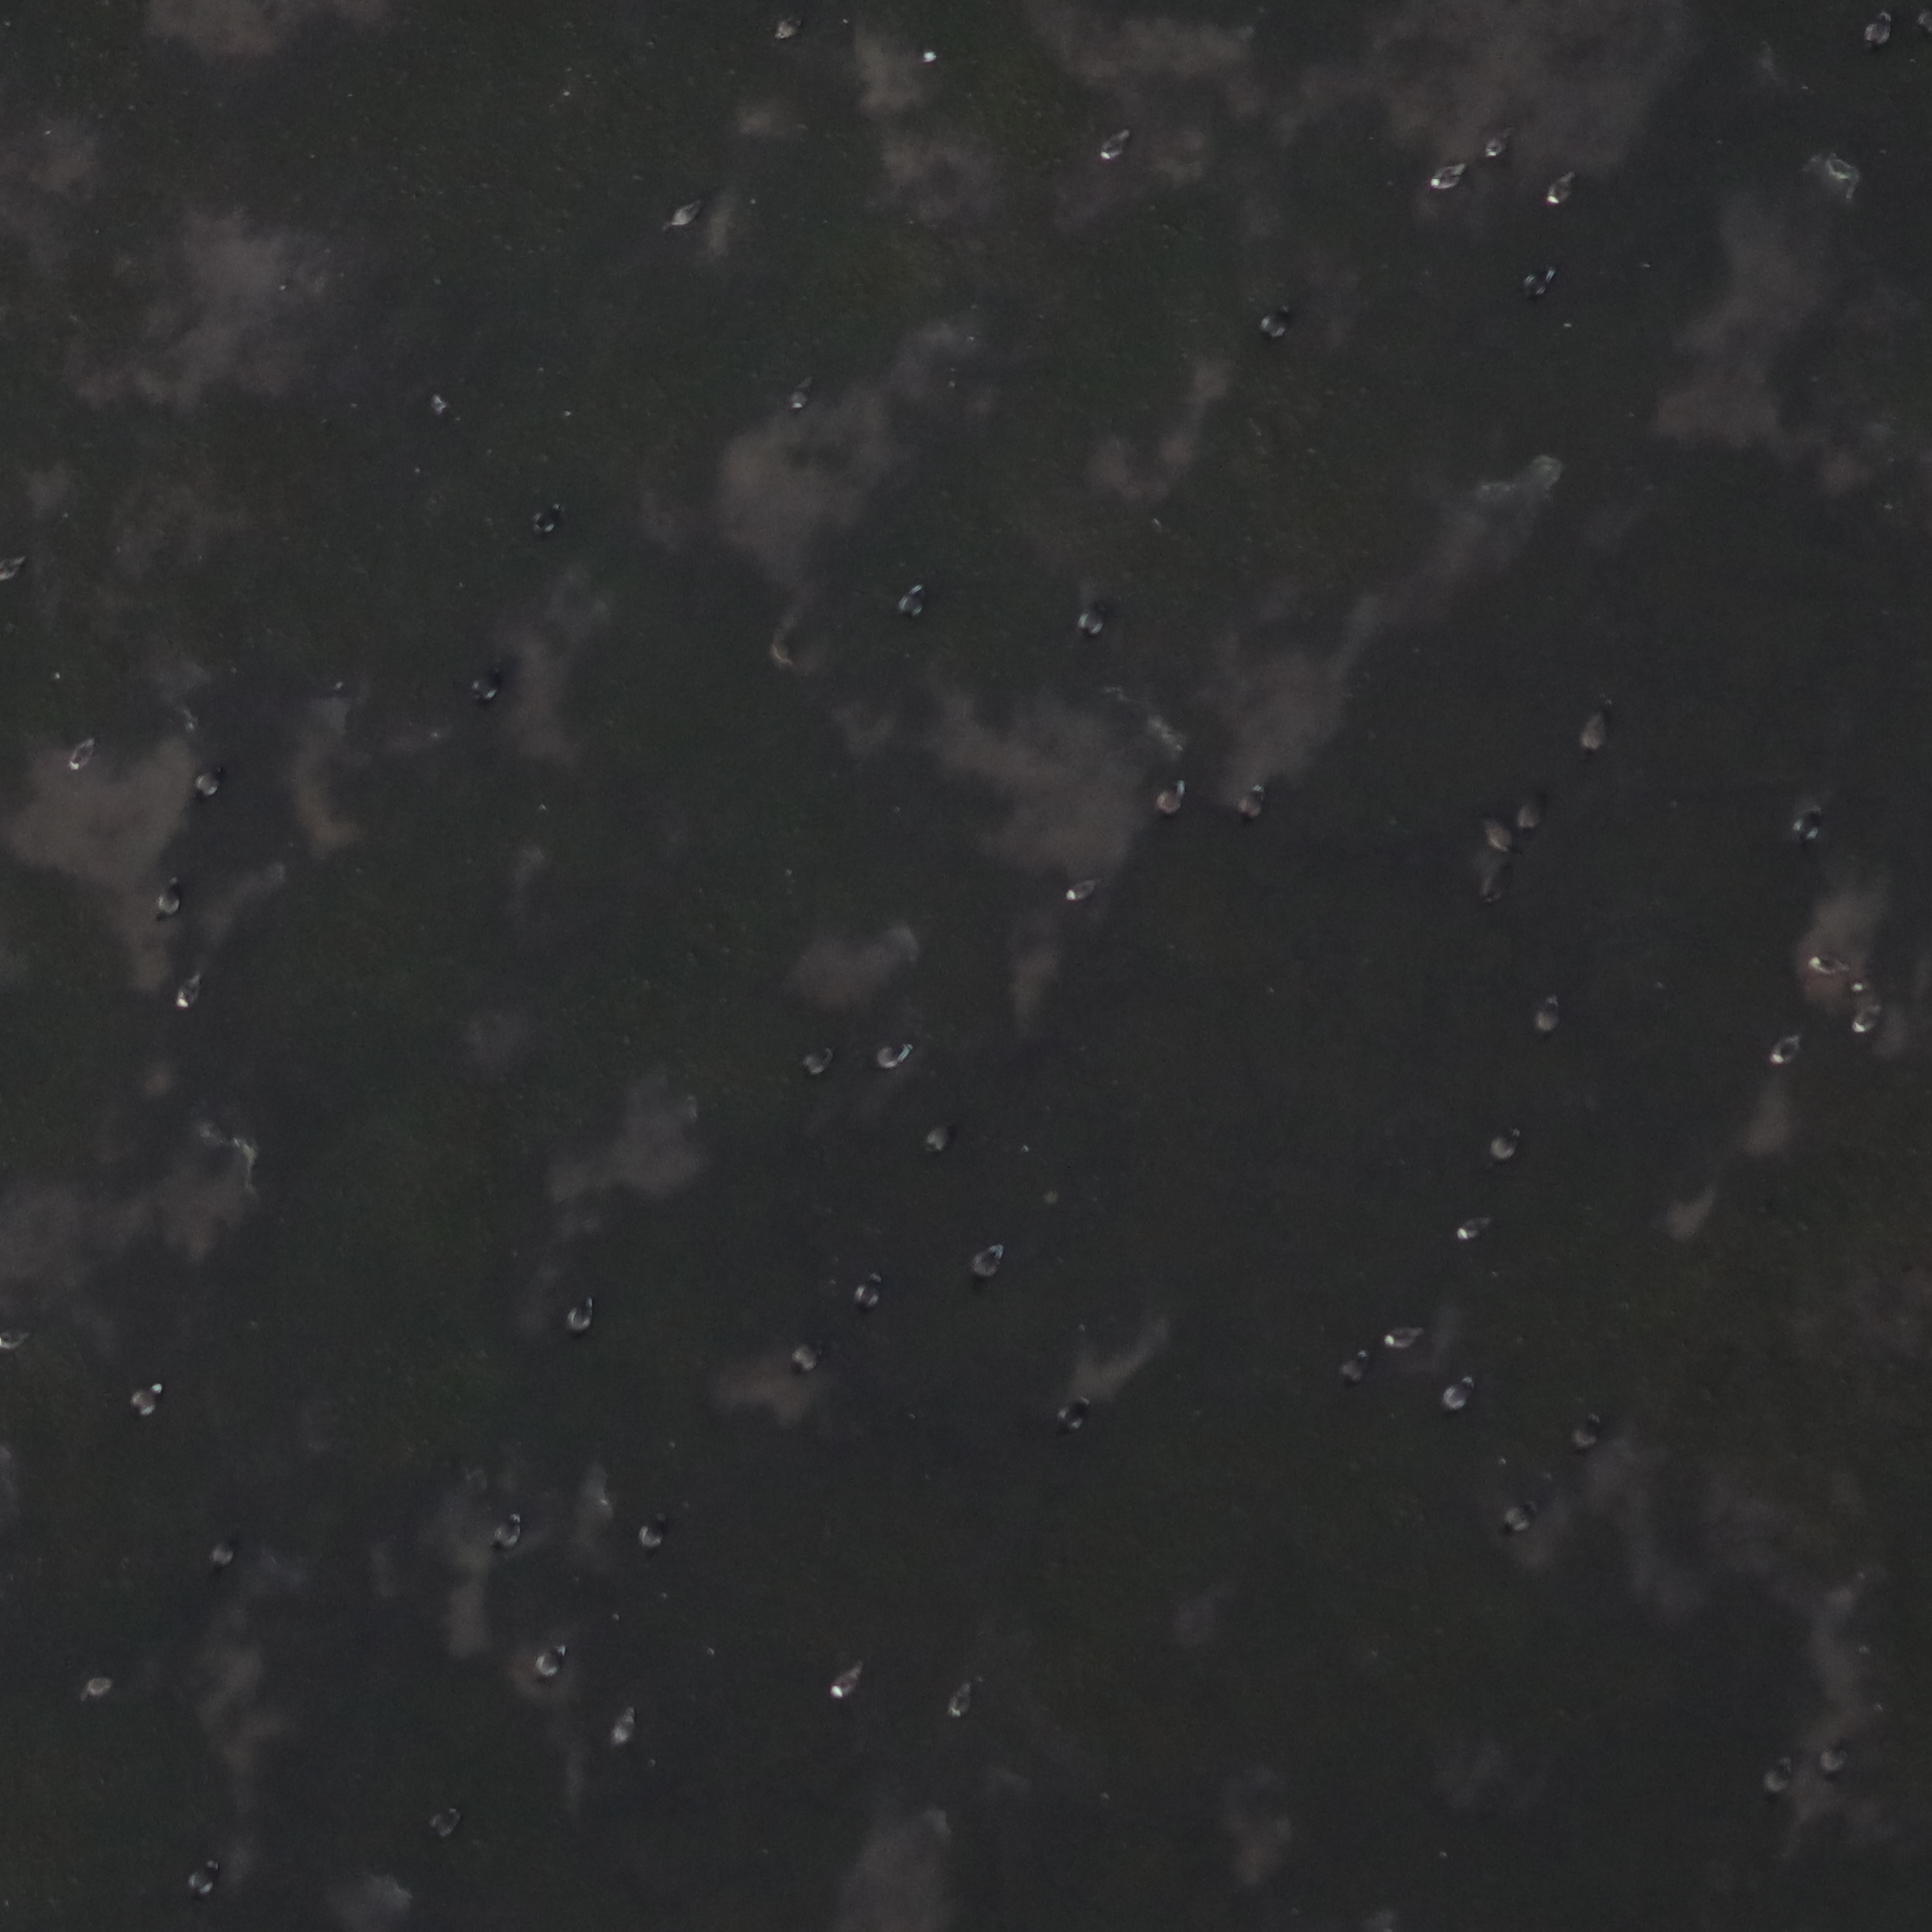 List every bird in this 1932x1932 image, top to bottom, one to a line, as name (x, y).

brant (1929, 20)
brant (793, 29)
brant (1876, 38)
brant (1496, 145)
brant (1109, 150)
brant (1440, 174)
brant (1561, 193)
brant (679, 215)
brant (1539, 285)
brant (1277, 325)
brant (803, 397)
brant (555, 529)
brant (6, 568)
brant (915, 601)
brant (1091, 621)
brant (489, 688)
brant (1596, 740)
brant (86, 746)
brant (207, 788)
brant (1262, 796)
brant (1169, 801)
brant (1525, 812)
brant (1808, 827)
brant (1502, 833)
brant (1086, 885)
brant (170, 904)
brant (1816, 957)
brant (189, 991)
brant (1548, 1018)
brant (1866, 1018)
brant (1780, 1040)
brant (895, 1051)
brant (824, 1063)
brant (941, 1140)
brant (1500, 1146)
brant (1471, 1231)
brant (993, 1266)
brant (863, 1295)
brant (571, 1315)
brant (1406, 1340)
brant (9, 1341)
brant (806, 1354)
brant (1354, 1373)
brant (145, 1401)
brant (1455, 1407)
brant (1074, 1415)
brant (1584, 1438)
brant (1519, 1518)
brant (507, 1534)
brant (651, 1538)
brant (220, 1548)
brant (552, 1659)
brant (102, 1679)
brant (844, 1680)
brant (962, 1703)
brant (630, 1727)
brant (1825, 1762)
brant (1773, 1770)
brant (449, 1819)
brant (202, 1881)